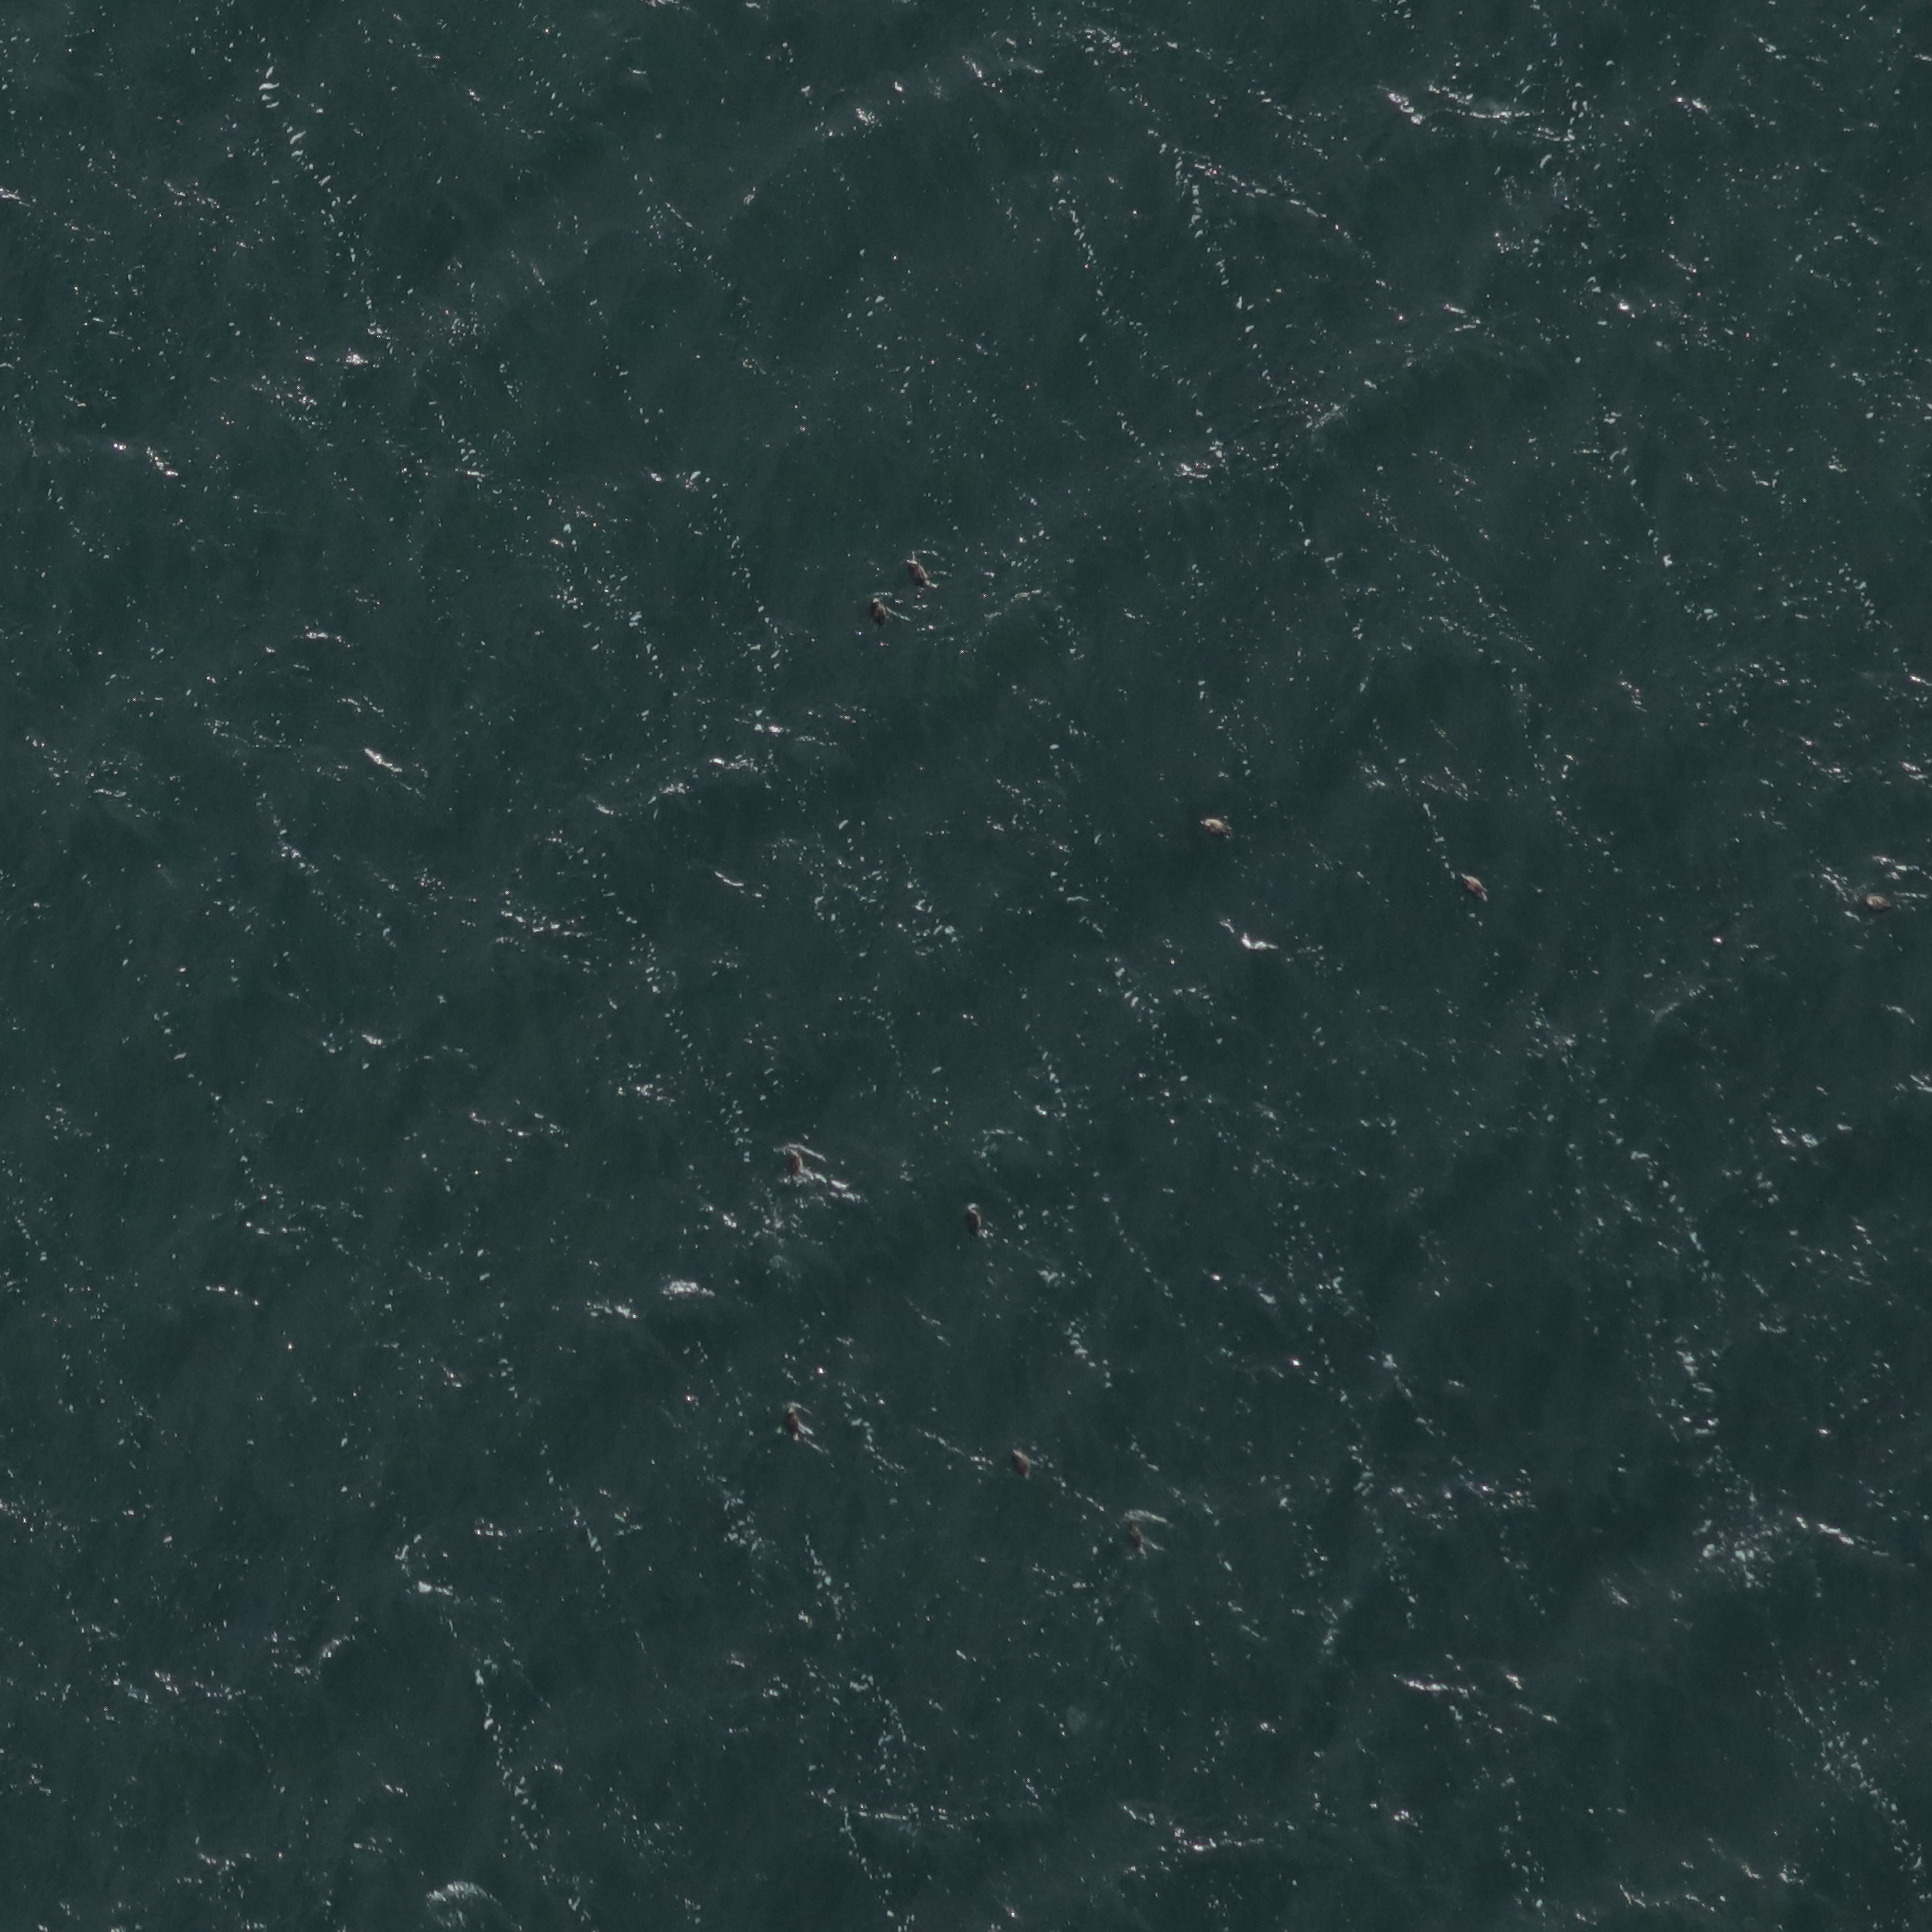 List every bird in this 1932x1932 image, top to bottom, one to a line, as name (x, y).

other bird (921, 574)
other bird (881, 614)
other bird (1215, 827)
other bird (1472, 886)
other bird (1877, 905)
other bird (792, 1164)
other bird (973, 1222)
other bird (793, 1424)
other bird (1022, 1463)
other bird (1136, 1535)